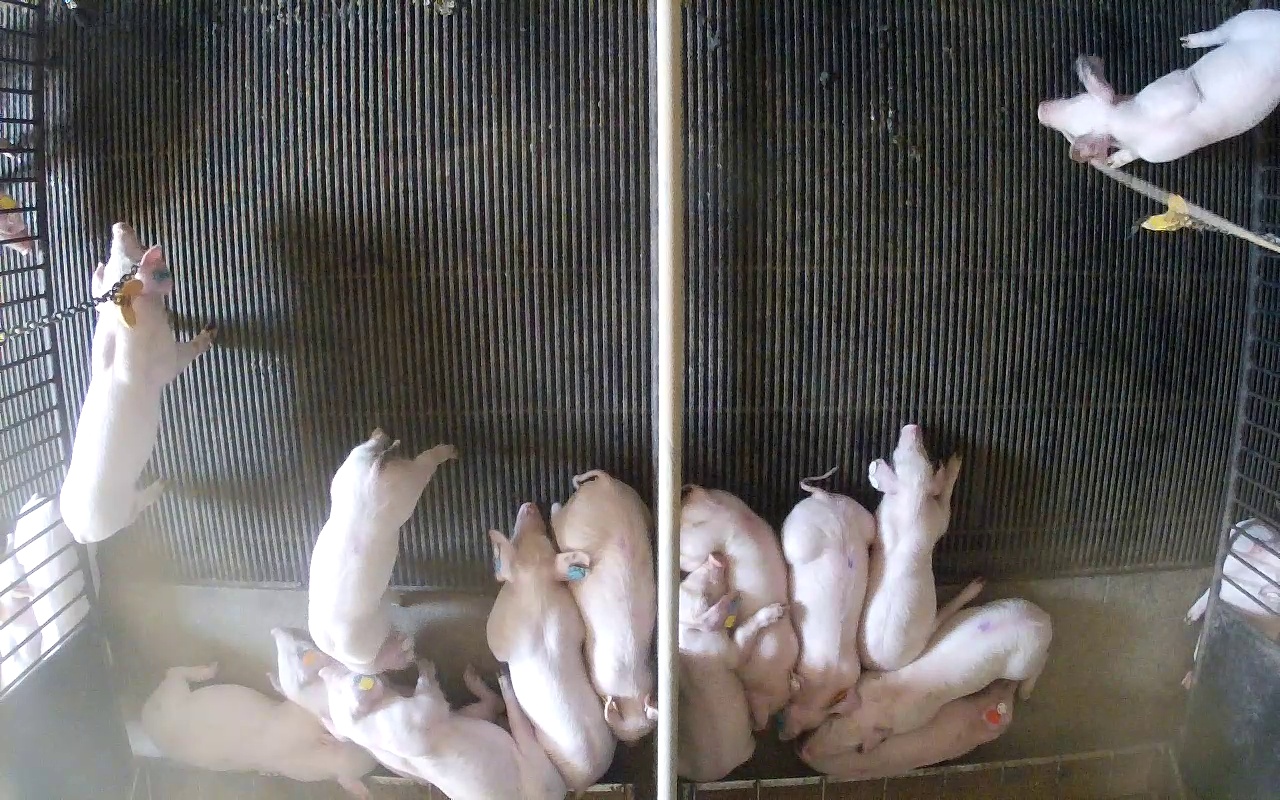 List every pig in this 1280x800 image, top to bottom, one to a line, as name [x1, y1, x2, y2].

pig [1036, 10, 1279, 170]
pig [2, 136, 35, 257]
pig [59, 222, 217, 545]
pig [856, 423, 988, 673]
pig [306, 430, 458, 677]
pig [549, 466, 659, 752]
pig [778, 466, 879, 743]
pig [679, 481, 805, 732]
pig [16, 494, 102, 659]
pig [484, 500, 620, 796]
pig [1183, 516, 1280, 685]
pig [1, 532, 43, 697]
pig [676, 552, 789, 784]
pig [799, 597, 1055, 763]
pig [266, 625, 507, 787]
pig [317, 658, 569, 798]
pig [141, 660, 379, 798]
pig [793, 678, 1020, 777]